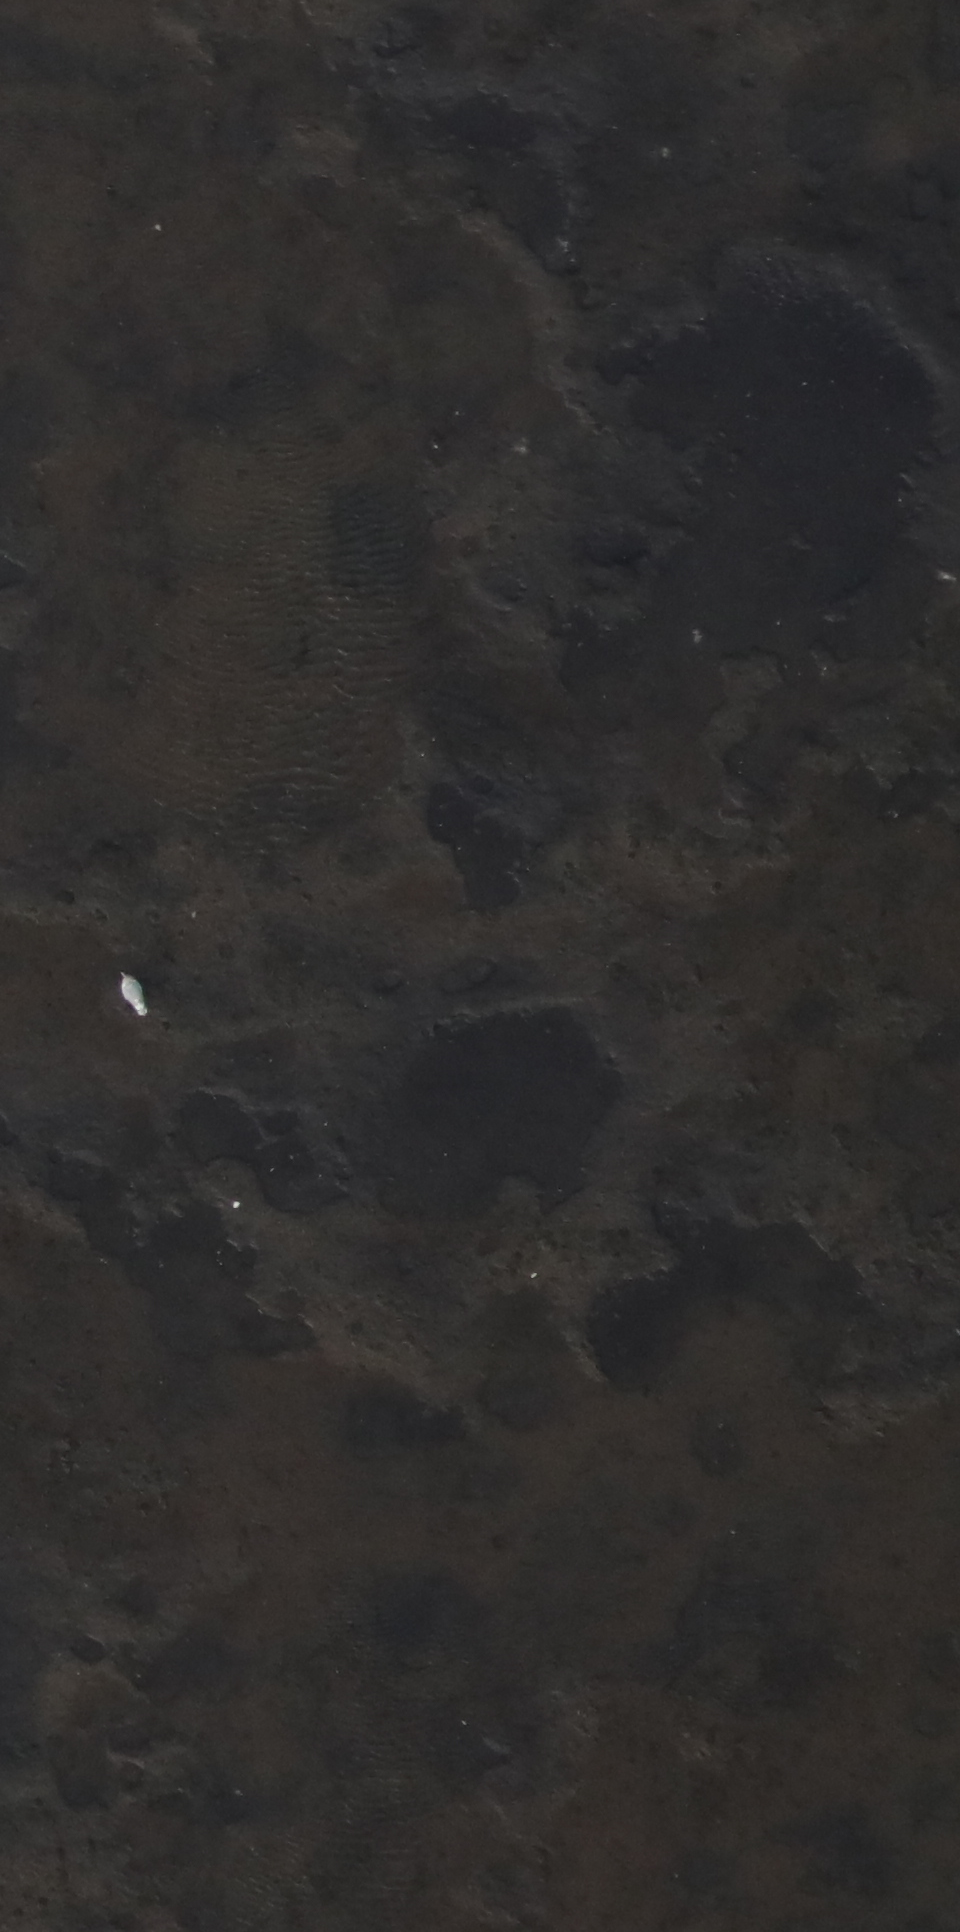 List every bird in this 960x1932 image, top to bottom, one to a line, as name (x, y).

gull (133, 996)